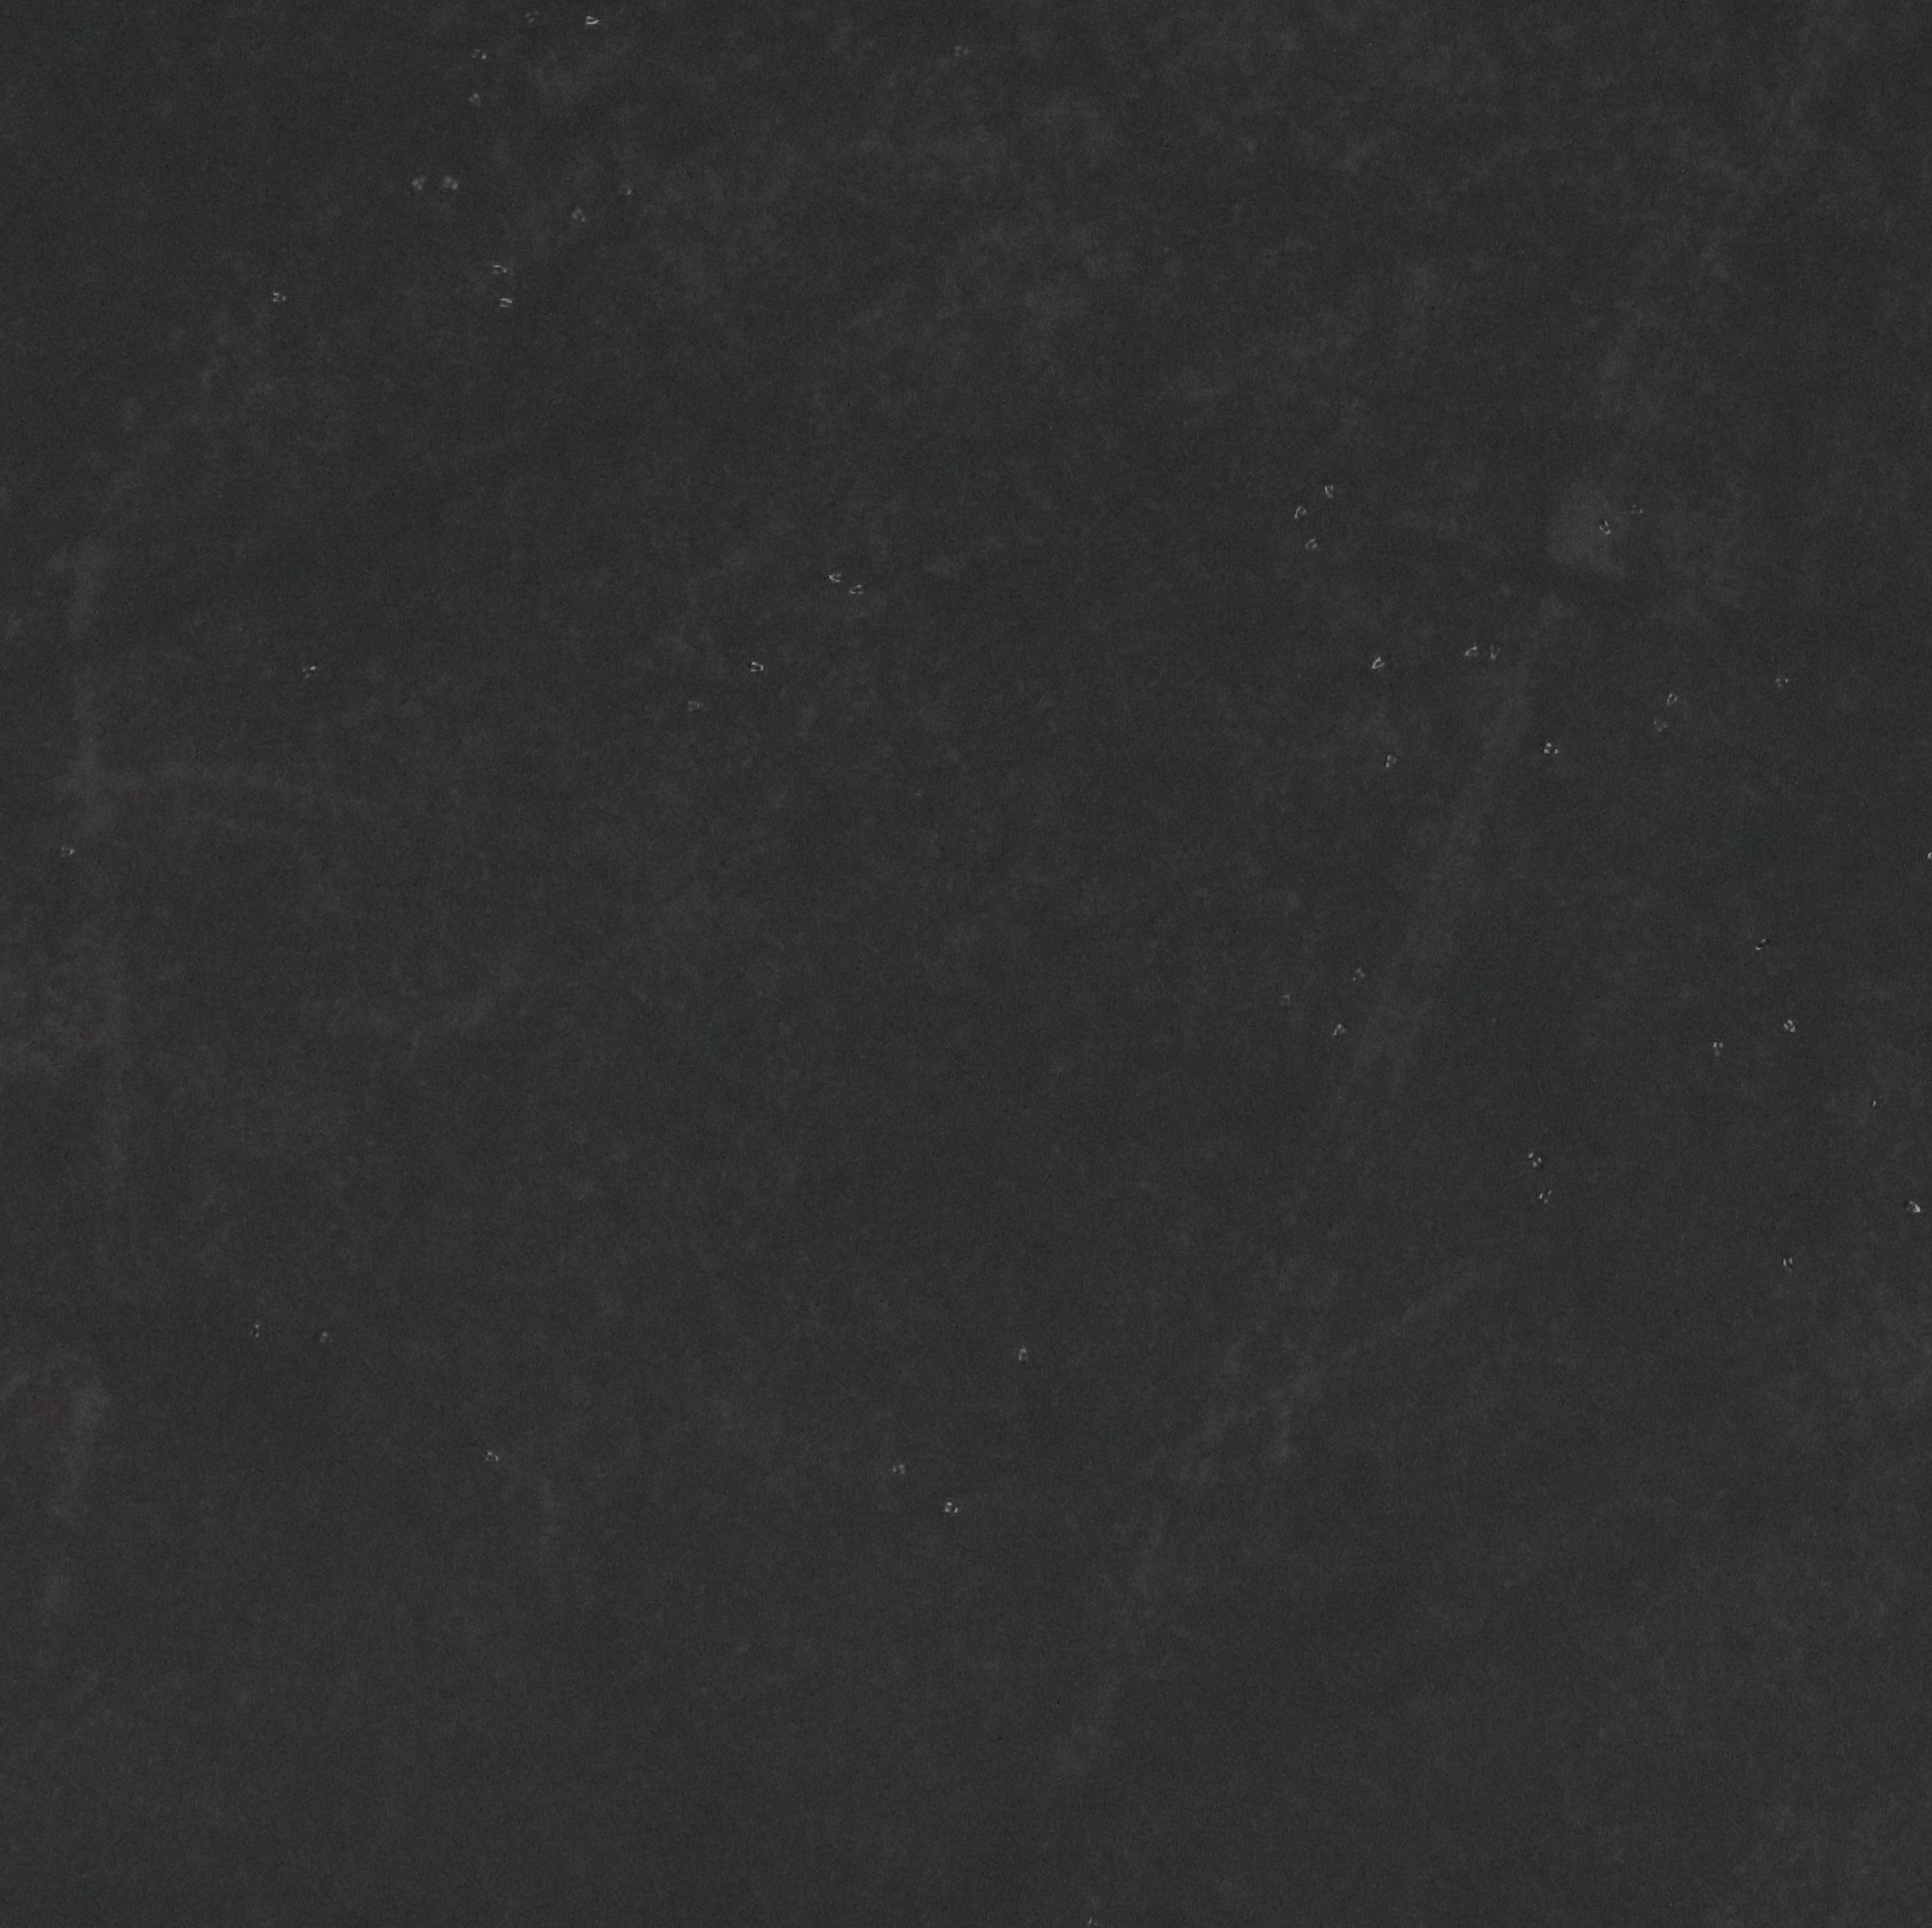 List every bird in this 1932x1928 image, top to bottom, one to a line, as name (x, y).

brant (535, 17)
brant (594, 20)
brant (964, 55)
brant (475, 56)
brant (481, 100)
brant (418, 184)
brant (459, 186)
brant (623, 191)
brant (582, 219)
brant (496, 271)
brant (284, 300)
brant (504, 307)
brant (1327, 490)
brant (1640, 512)
brant (1300, 513)
brant (1602, 536)
brant (1314, 546)
brant (833, 573)
brant (855, 594)
brant (1471, 650)
brant (1494, 653)
brant (758, 662)
brant (1371, 663)
brant (315, 667)
brant (1779, 681)
brant (1679, 698)
brant (692, 705)
brant (1663, 719)
brant (1558, 746)
brant (1385, 764)
brant (68, 843)
brant (1927, 852)
brant (1764, 942)
brant (1365, 969)
brant (1288, 1001)
brant (1793, 1019)
brant (1342, 1034)
brant (1724, 1042)
brant (1873, 1094)
brant (1542, 1156)
brant (1548, 1200)
brant (1909, 1207)
brant (1795, 1264)
brant (257, 1331)
brant (324, 1335)
brant (1024, 1355)
brant (495, 1455)
brant (902, 1470)
brant (949, 1505)